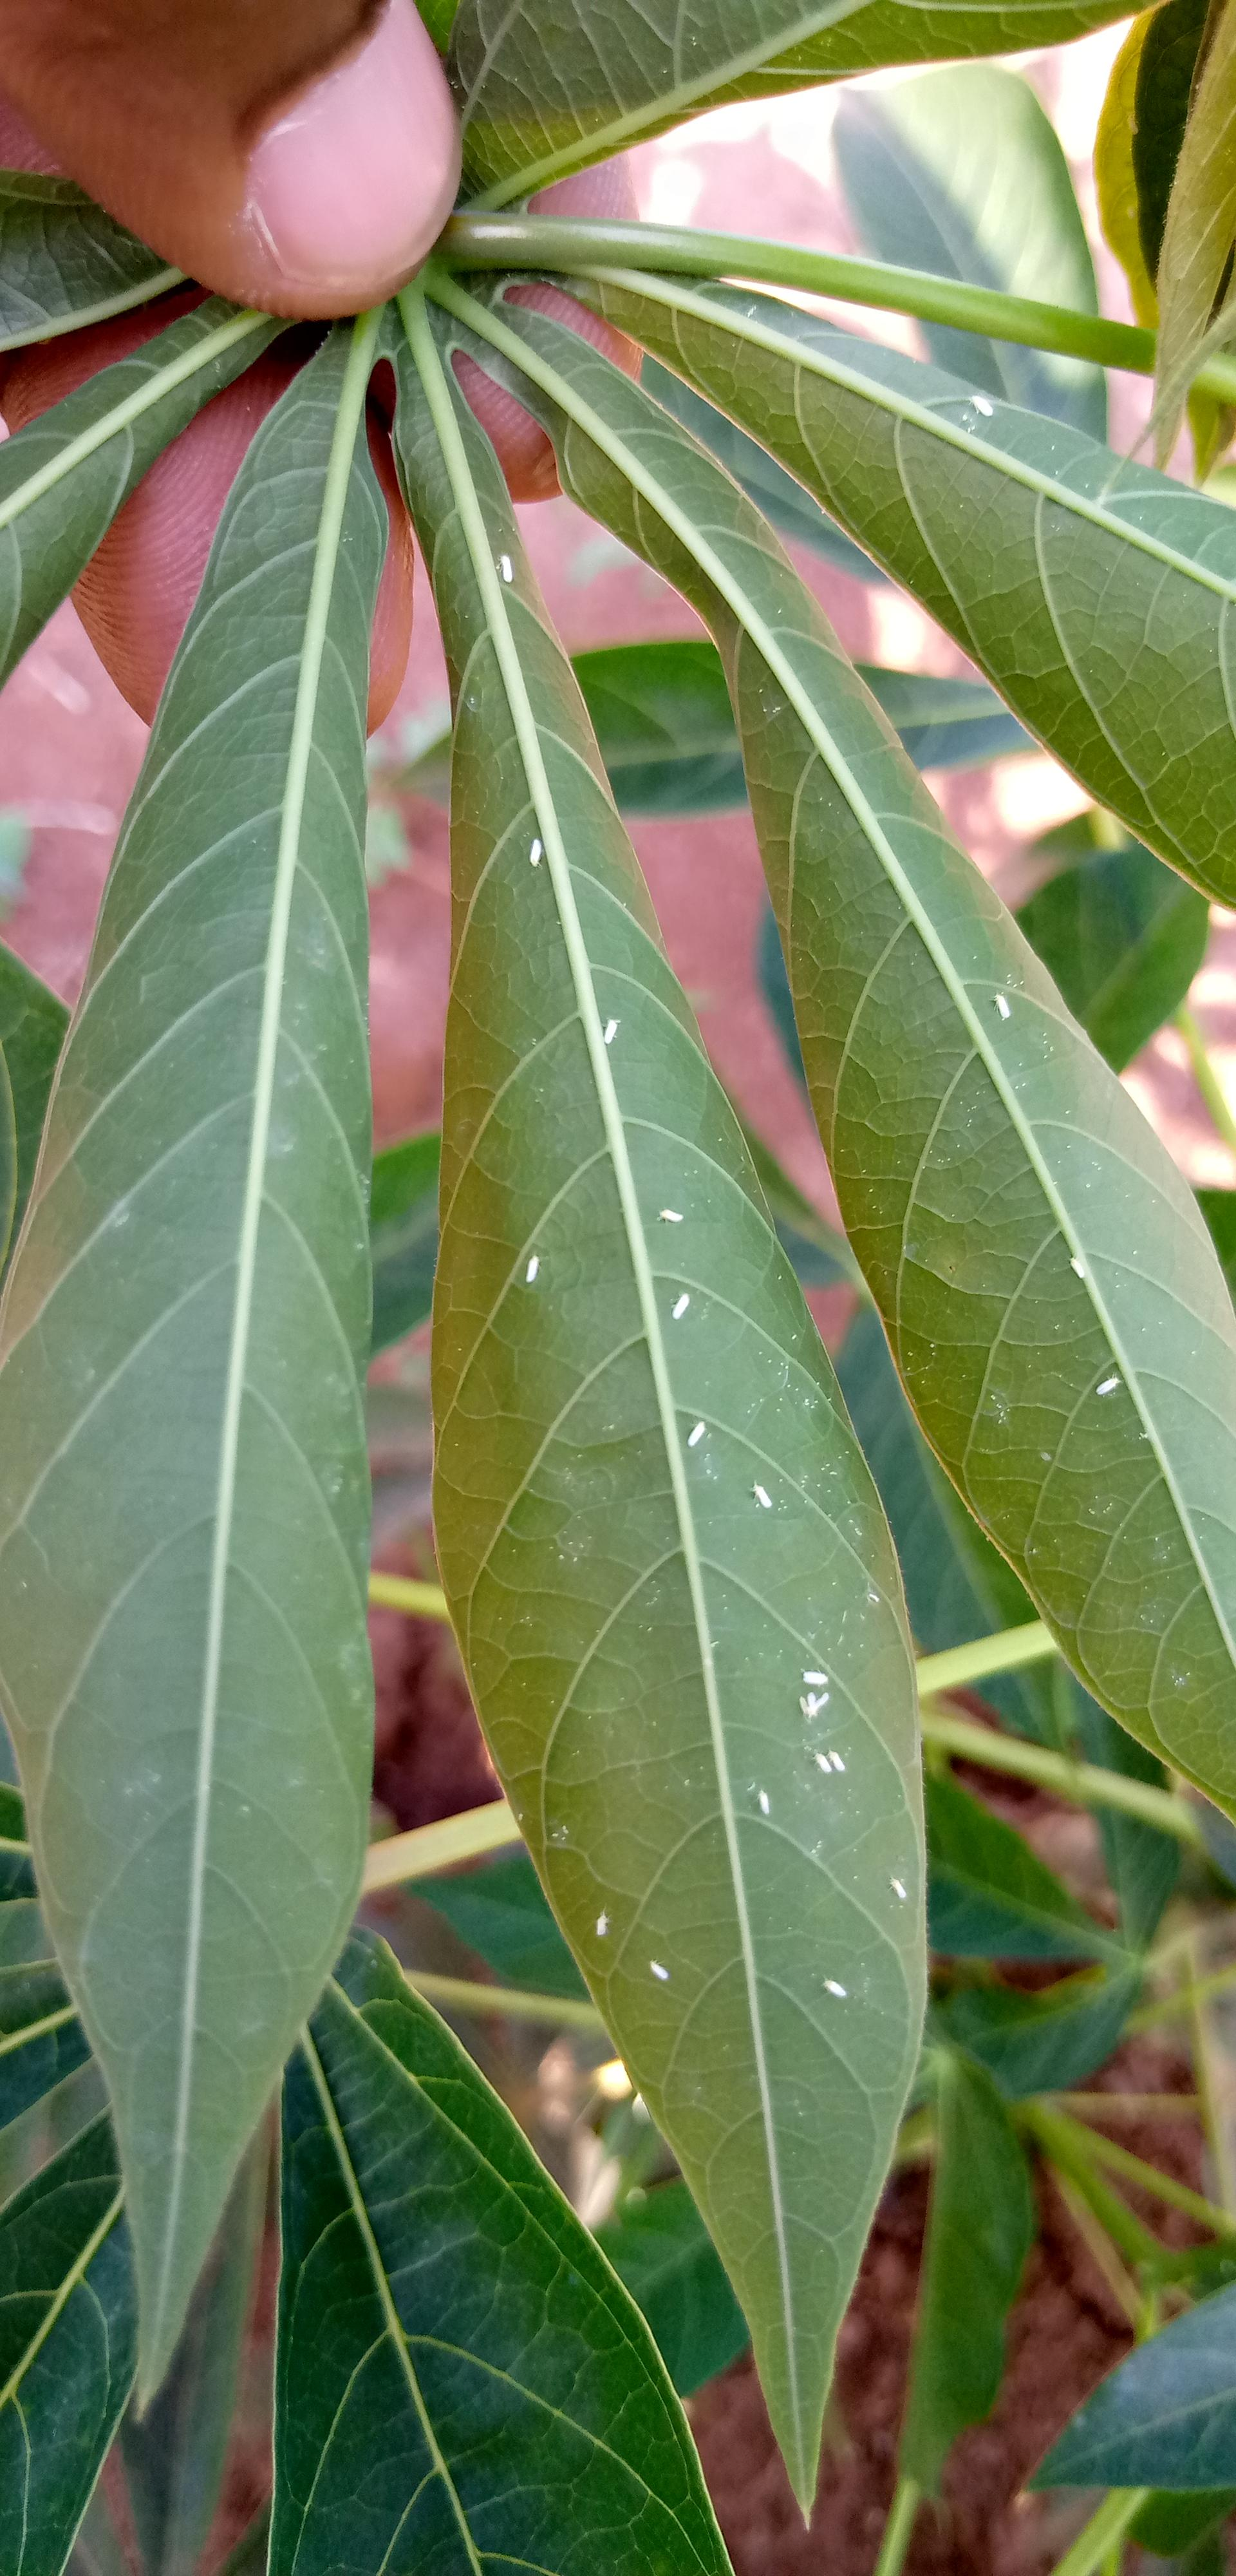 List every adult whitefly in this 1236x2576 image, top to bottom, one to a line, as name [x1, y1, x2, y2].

whitefly [969, 393, 997, 421]
whitefly [498, 553, 516, 585]
whitefly [527, 833, 545, 870]
whitefly [991, 988, 1013, 1020]
whitefly [599, 1014, 621, 1048]
whitefly [655, 1206, 686, 1225]
whitefly [523, 1251, 543, 1286]
whitefly [1067, 1255, 1089, 1281]
whitefly [668, 1290, 694, 1322]
whitefly [1091, 1372, 1124, 1397]
whitefly [685, 1418, 709, 1451]
whitefly [750, 1482, 778, 1510]
whitefly [799, 1664, 832, 1687]
whitefly [794, 1689, 834, 1719]
whitefly [827, 1748, 848, 1774]
whitefly [810, 1749, 832, 1775]
whitefly [753, 1785, 773, 1817]
whitefly [886, 1873, 909, 1900]
whitefly [594, 1909, 608, 1938]
whitefly [646, 1956, 672, 1984]
whitefly [819, 1973, 853, 2000]